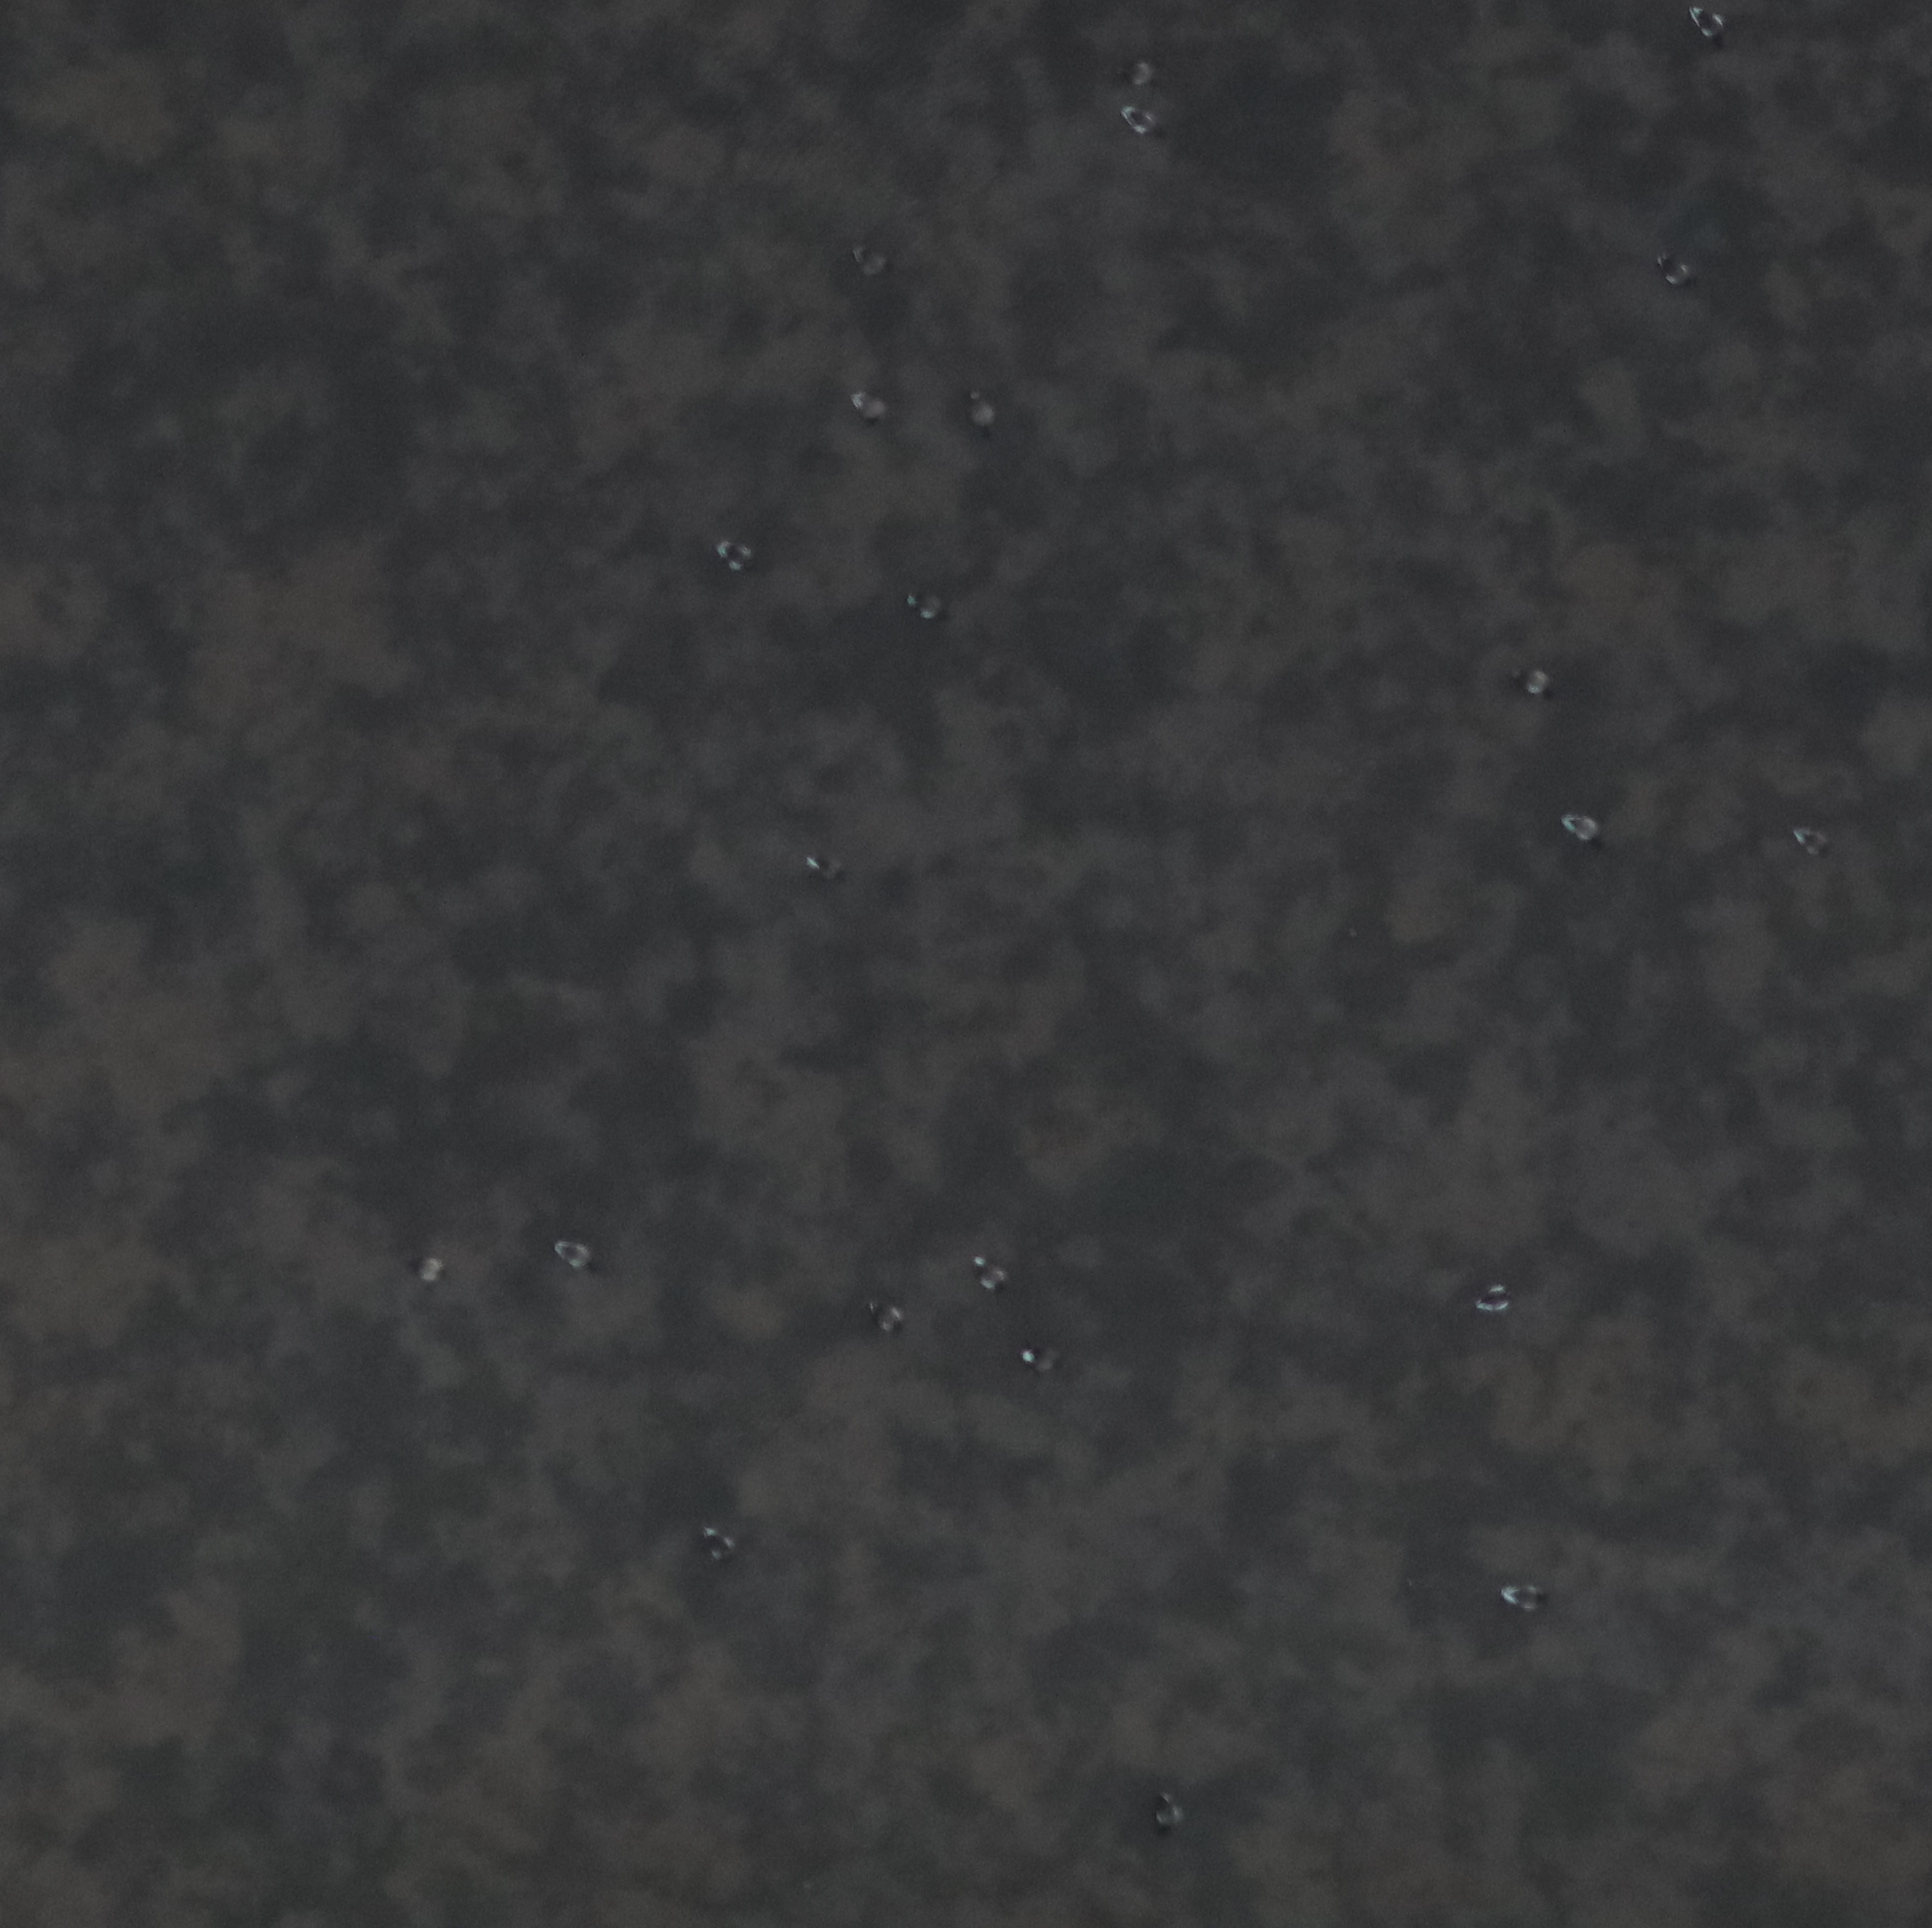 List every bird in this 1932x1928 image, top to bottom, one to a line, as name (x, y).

brant (1707, 23)
brant (1136, 74)
brant (1136, 118)
brant (873, 257)
brant (1675, 271)
brant (870, 409)
brant (987, 426)
brant (736, 551)
brant (934, 612)
brant (1536, 684)
brant (1584, 827)
brant (1807, 845)
brant (824, 868)
brant (580, 1258)
brant (429, 1265)
brant (994, 1276)
brant (1501, 1294)
brant (887, 1317)
brant (1048, 1360)
brant (722, 1542)
brant (1531, 1602)
brant (1170, 1815)